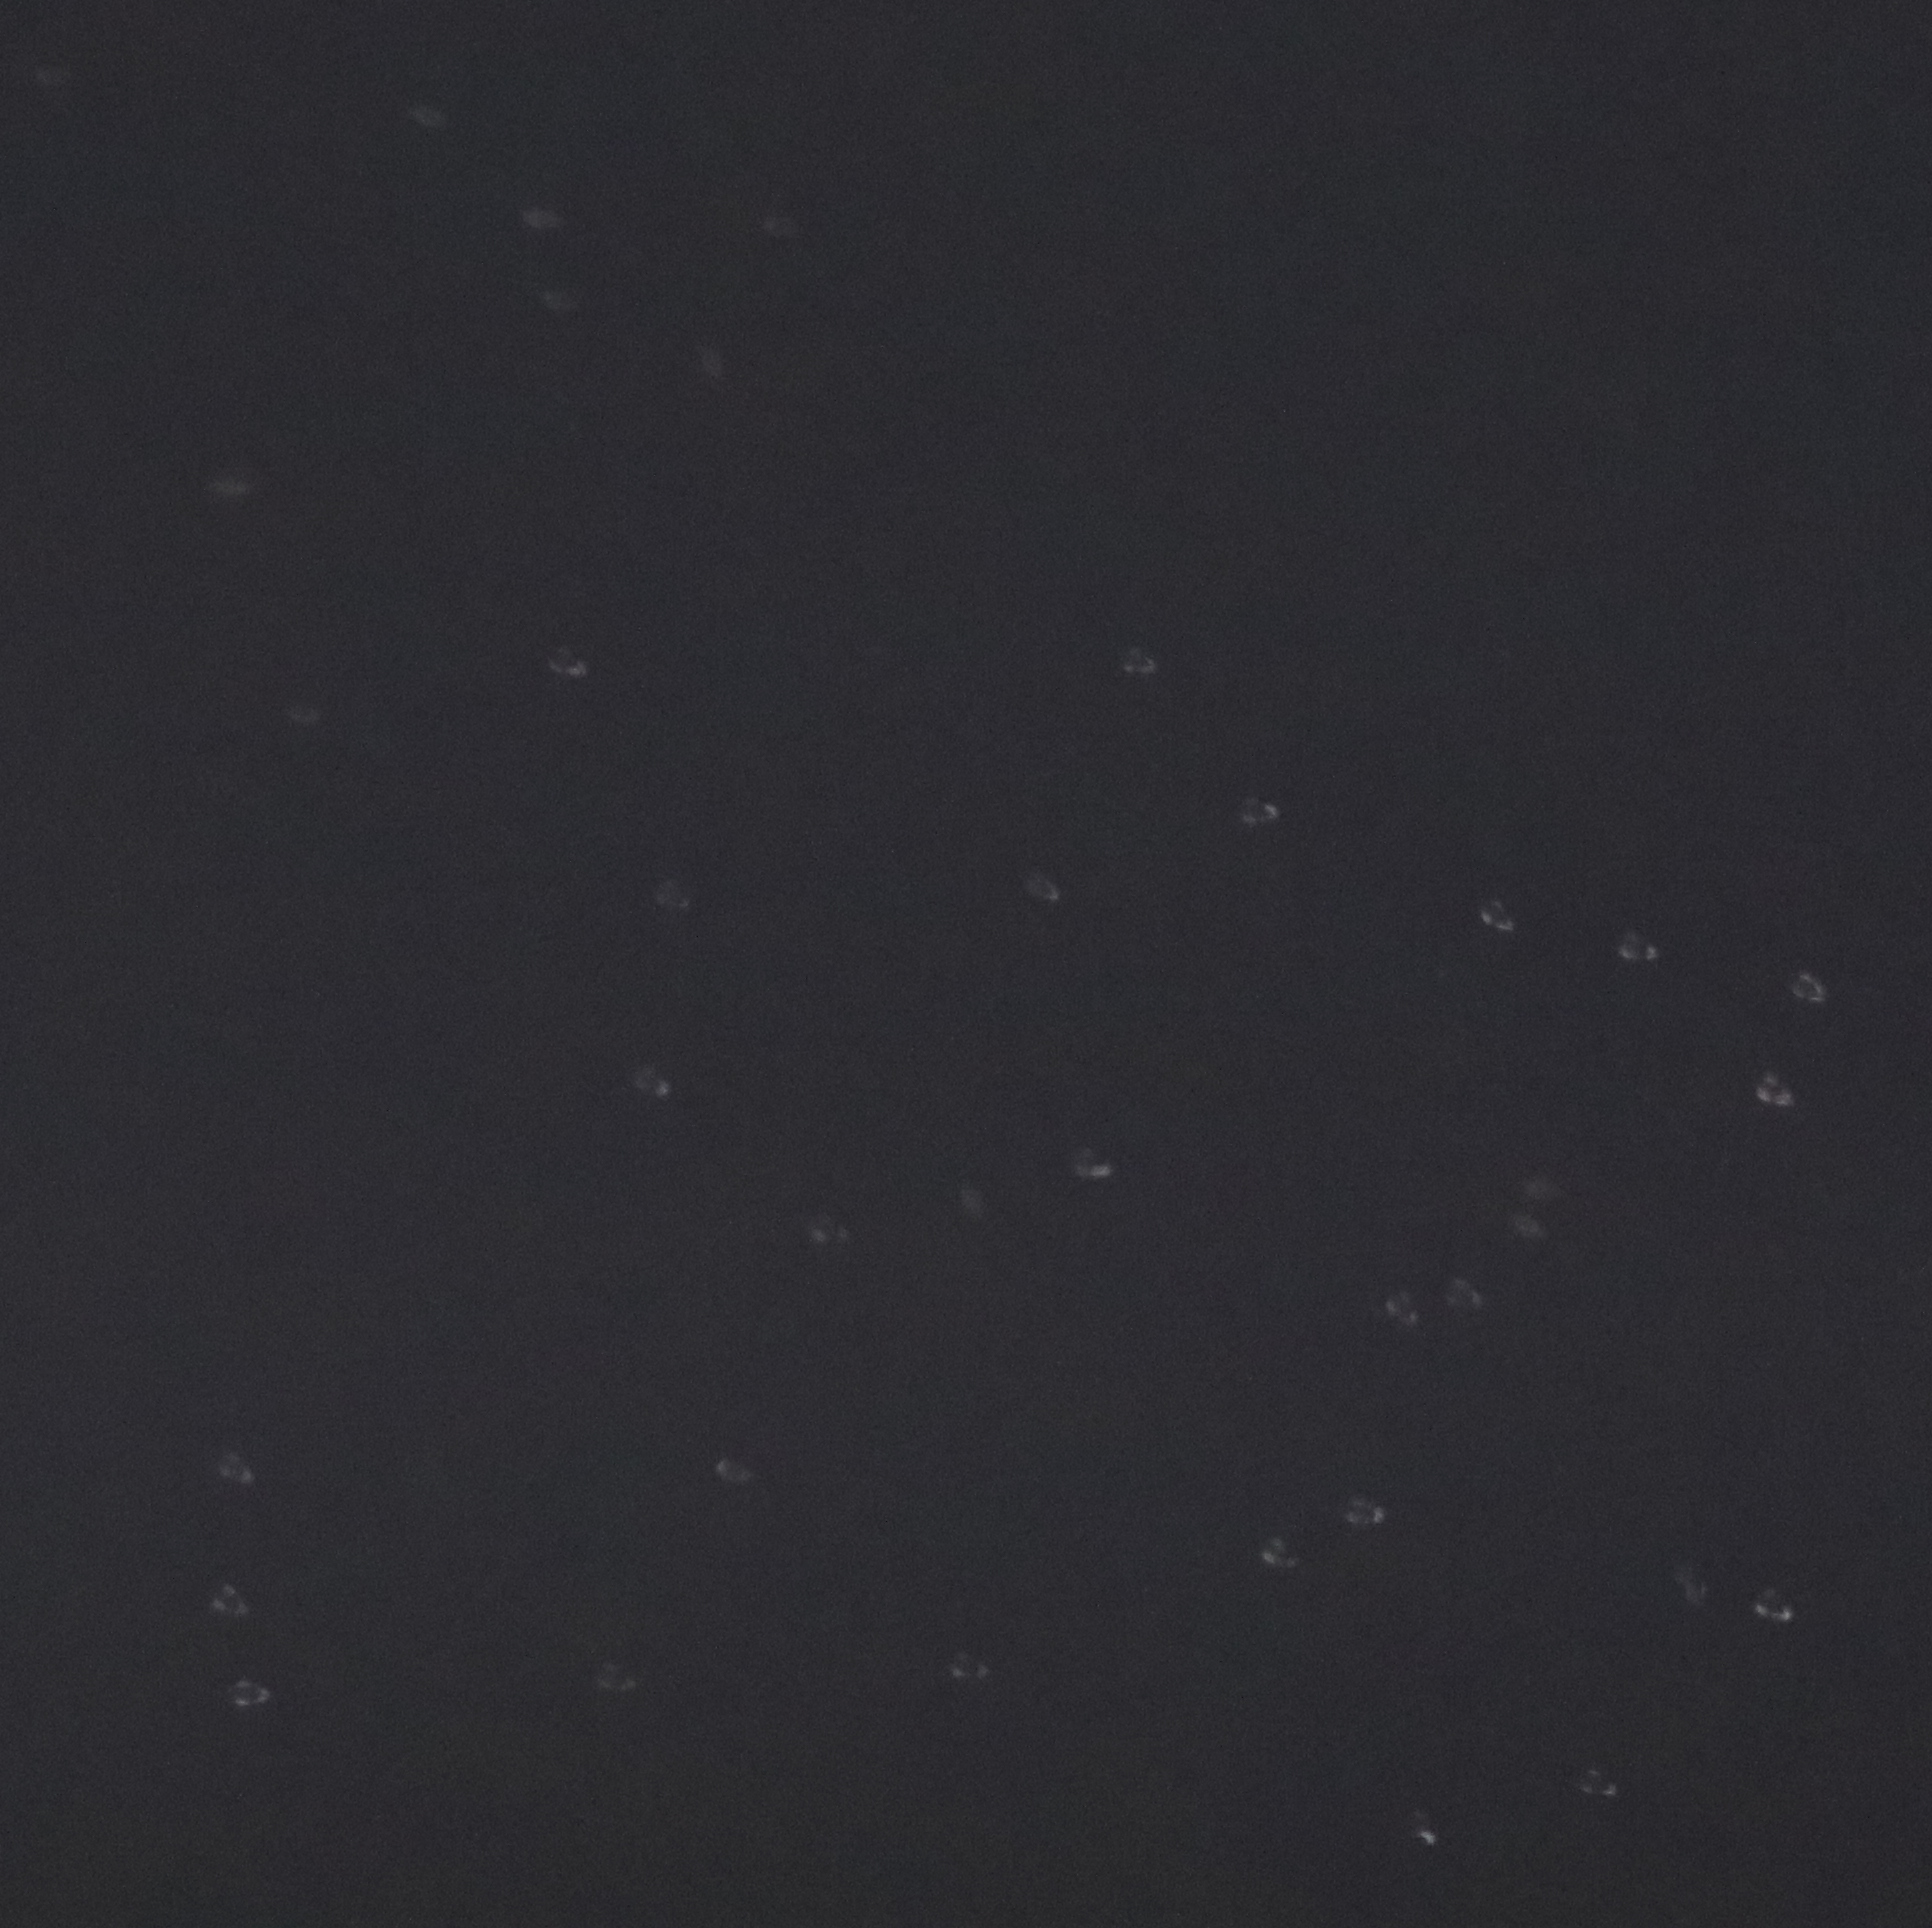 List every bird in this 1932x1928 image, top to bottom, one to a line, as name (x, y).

brant (62, 84)
brant (432, 127)
brant (547, 216)
brant (777, 240)
brant (560, 298)
brant (709, 368)
brant (232, 478)
brant (1137, 645)
brant (562, 655)
brant (296, 713)
brant (1260, 814)
brant (1042, 890)
brant (668, 895)
brant (1495, 914)
brant (1633, 945)
brant (1805, 986)
brant (654, 1076)
brant (1778, 1090)
brant (1097, 1163)
brant (966, 1194)
brant (1540, 1194)
brant (821, 1225)
brant (1527, 1234)
brant (1466, 1302)
brant (1404, 1308)
brant (233, 1468)
brant (733, 1470)
brant (1363, 1515)
brant (1278, 1552)
brant (1695, 1588)
brant (236, 1597)
brant (1776, 1602)
brant (966, 1667)
brant (613, 1685)
brant (256, 1693)
brant (1589, 1780)
brant (1430, 1824)